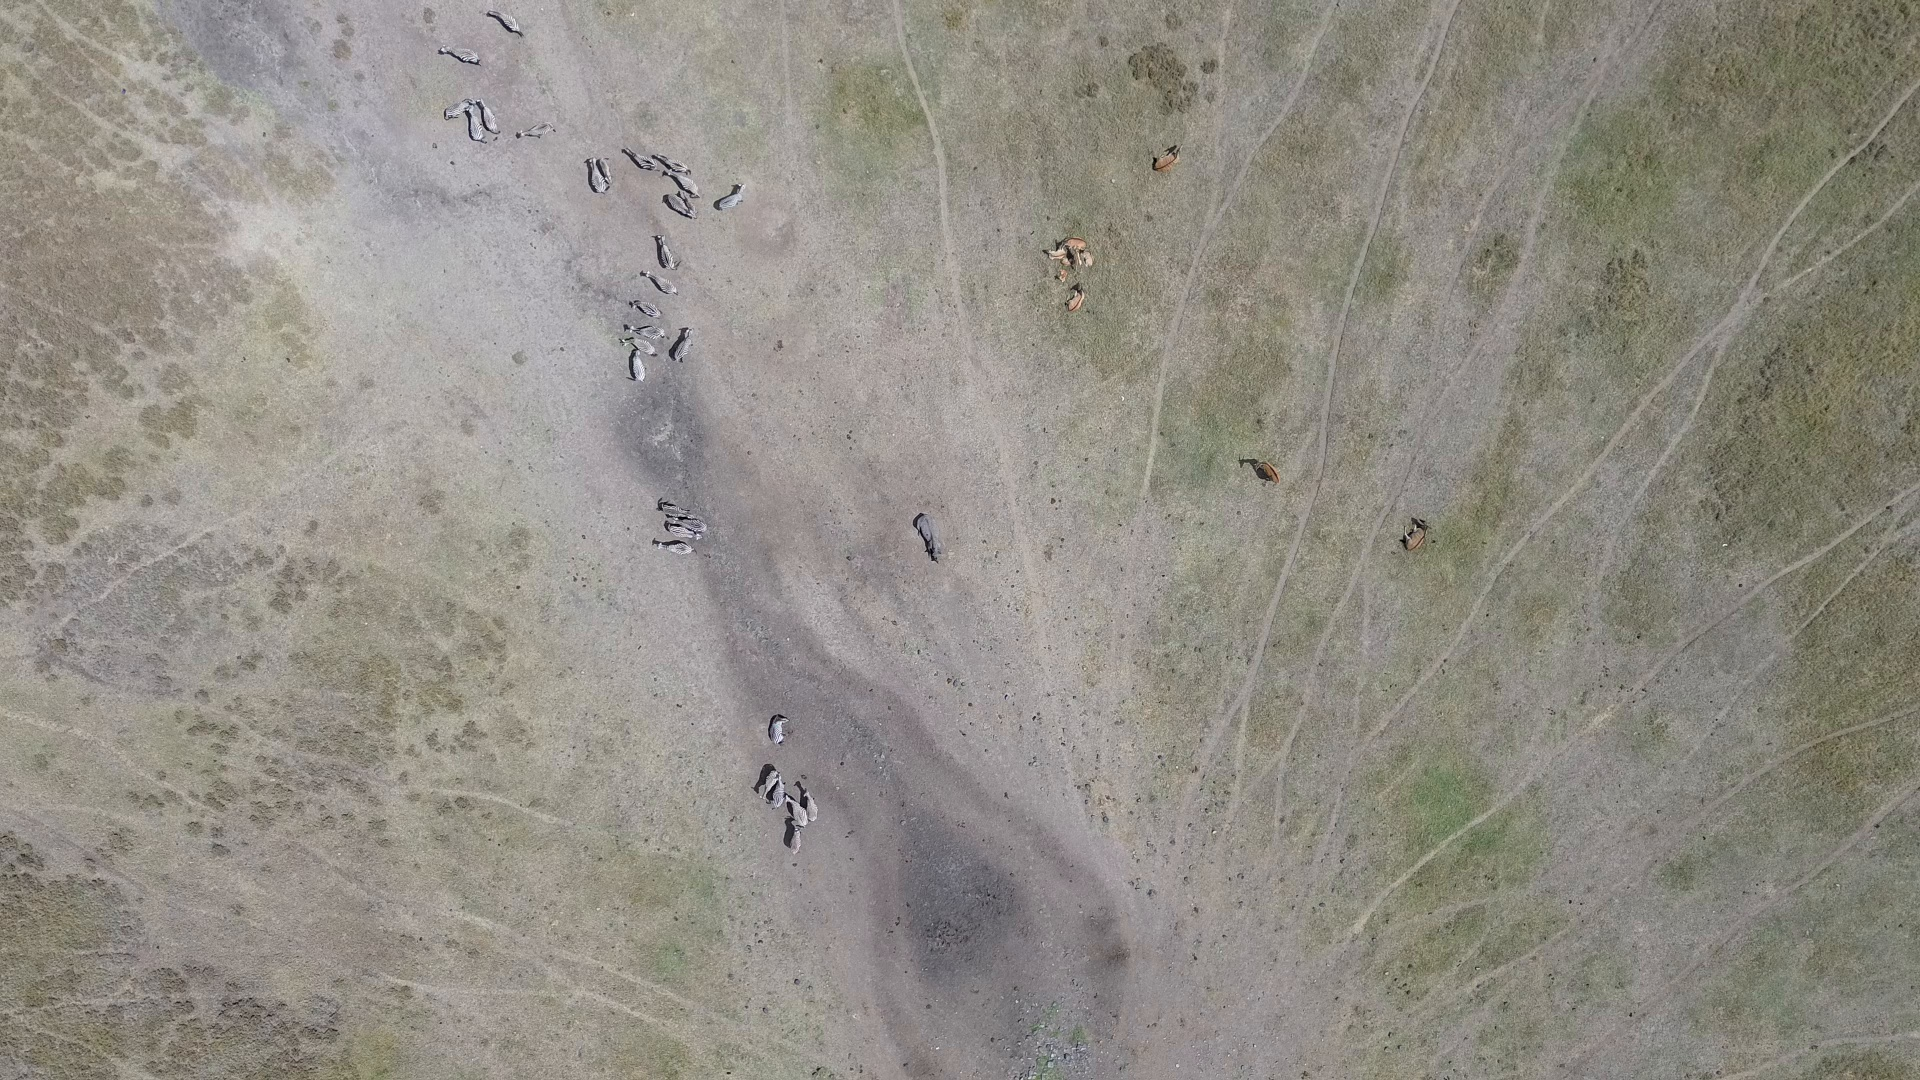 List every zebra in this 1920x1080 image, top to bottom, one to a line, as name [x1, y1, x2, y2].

zebra [489, 11, 520, 34]
zebra [439, 48, 476, 64]
zebra [453, 100, 479, 118]
zebra [445, 101, 469, 118]
zebra [481, 105, 495, 134]
zebra [470, 112, 483, 142]
zebra [519, 127, 552, 139]
zebra [621, 149, 647, 168]
zebra [651, 152, 680, 168]
zebra [589, 161, 604, 193]
zebra [595, 161, 610, 193]
zebra [666, 168, 698, 194]
zebra [715, 188, 744, 210]
zebra [682, 195, 700, 215]
zebra [666, 196, 693, 217]
zebra [657, 235, 672, 267]
zebra [644, 273, 669, 295]
zebra [633, 301, 658, 320]
zebra [628, 324, 666, 338]
zebra [670, 332, 692, 361]
zebra [620, 338, 663, 355]
zebra [632, 351, 646, 381]
zebra [663, 505, 693, 519]
zebra [668, 524, 705, 538]
zebra [657, 541, 692, 554]
zebra [769, 716, 785, 744]
zebra [757, 770, 775, 800]
zebra [769, 779, 788, 811]
zebra [805, 788, 819, 823]
zebra [789, 794, 805, 828]
zebra [788, 821, 802, 855]